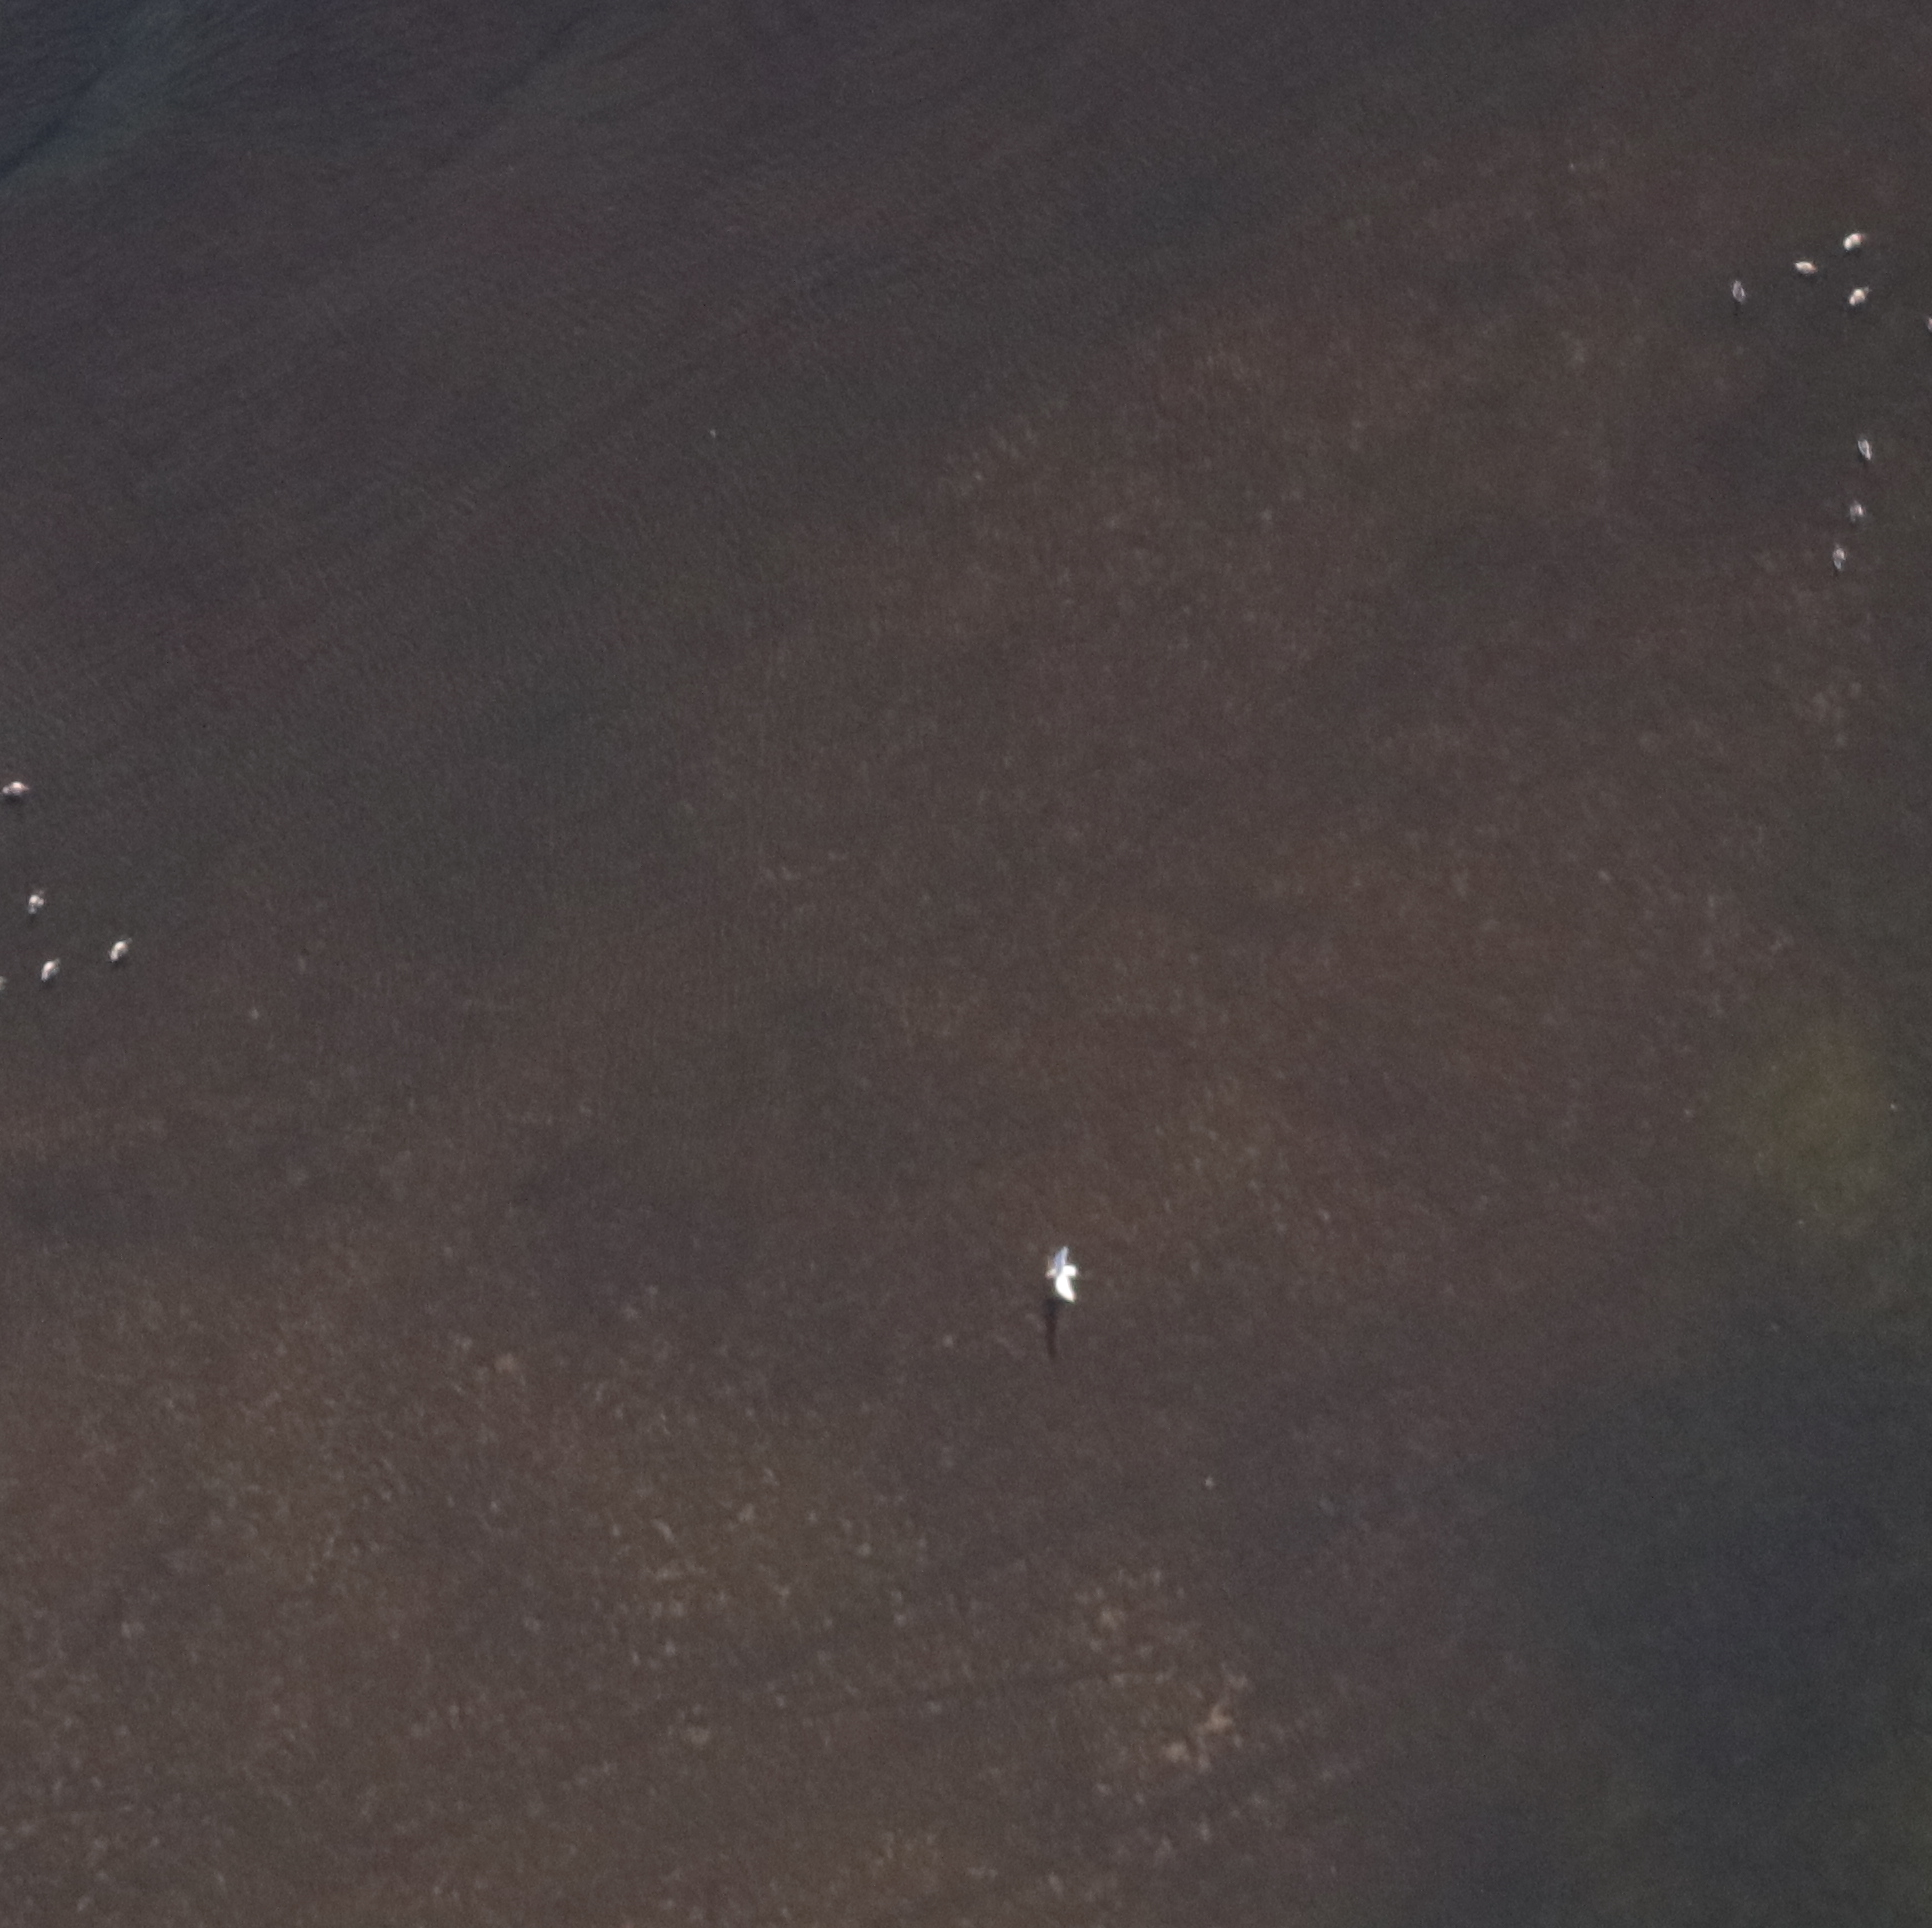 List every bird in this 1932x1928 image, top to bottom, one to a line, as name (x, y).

brant (1855, 239)
brant (1805, 271)
brant (1738, 290)
brant (1856, 299)
brant (1865, 448)
brant (1855, 509)
brant (1837, 556)
brant (14, 791)
brant (37, 903)
brant (119, 949)
brant (52, 970)
gull (1065, 1276)